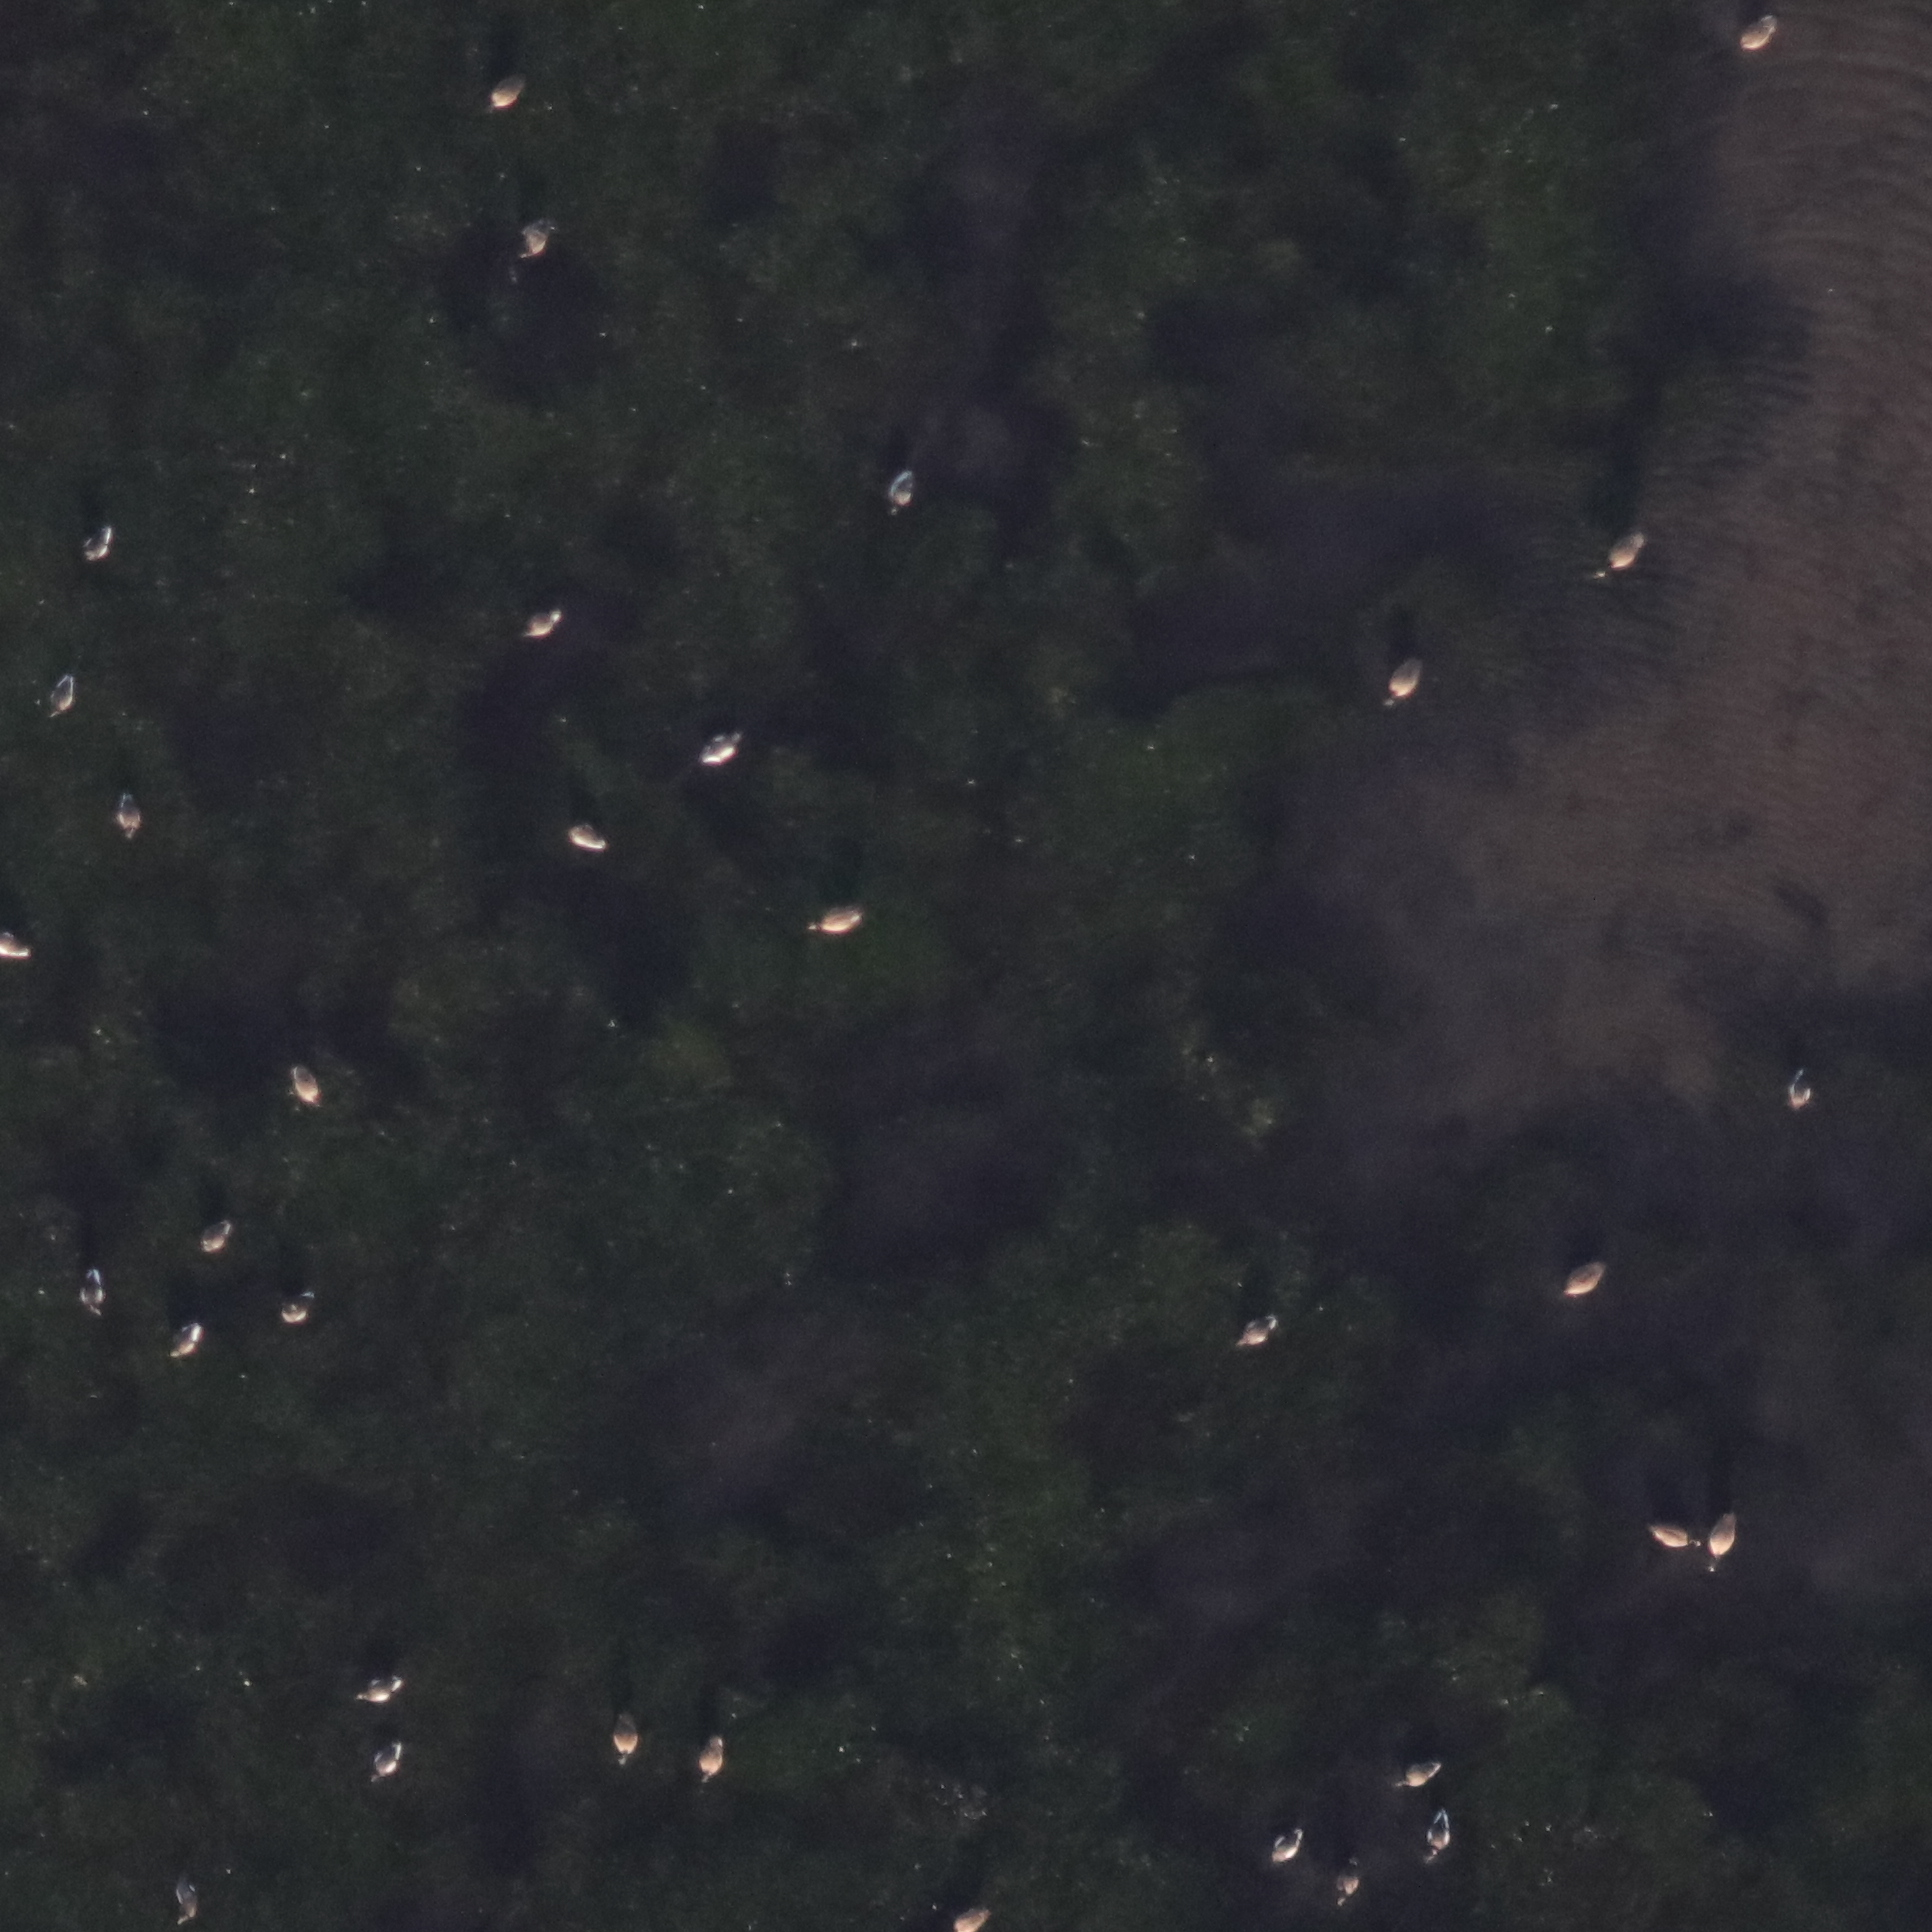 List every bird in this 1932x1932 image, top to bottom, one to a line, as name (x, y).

Canada goose (1757, 29)
Canada goose (508, 85)
brant (534, 238)
brant (899, 492)
brant (98, 544)
Canada goose (1624, 549)
brant (537, 622)
Canada goose (1402, 681)
brant (58, 698)
brant (720, 747)
brant (129, 816)
brant (587, 838)
Canada goose (838, 916)
brant (7, 944)
other bird (305, 1086)
brant (1800, 1093)
brant (215, 1236)
Canada goose (1583, 1278)
brant (91, 1294)
other bird (300, 1314)
brant (1254, 1329)
brant (185, 1342)
Canada goose (1671, 1537)
Canada goose (1725, 1537)
brant (379, 1689)
Canada goose (626, 1739)
brant (386, 1762)
Canada goose (704, 1767)
brant (1420, 1774)
brant (1438, 1835)
brant (1285, 1847)
brant (1349, 1883)
Canada goose (972, 1923)